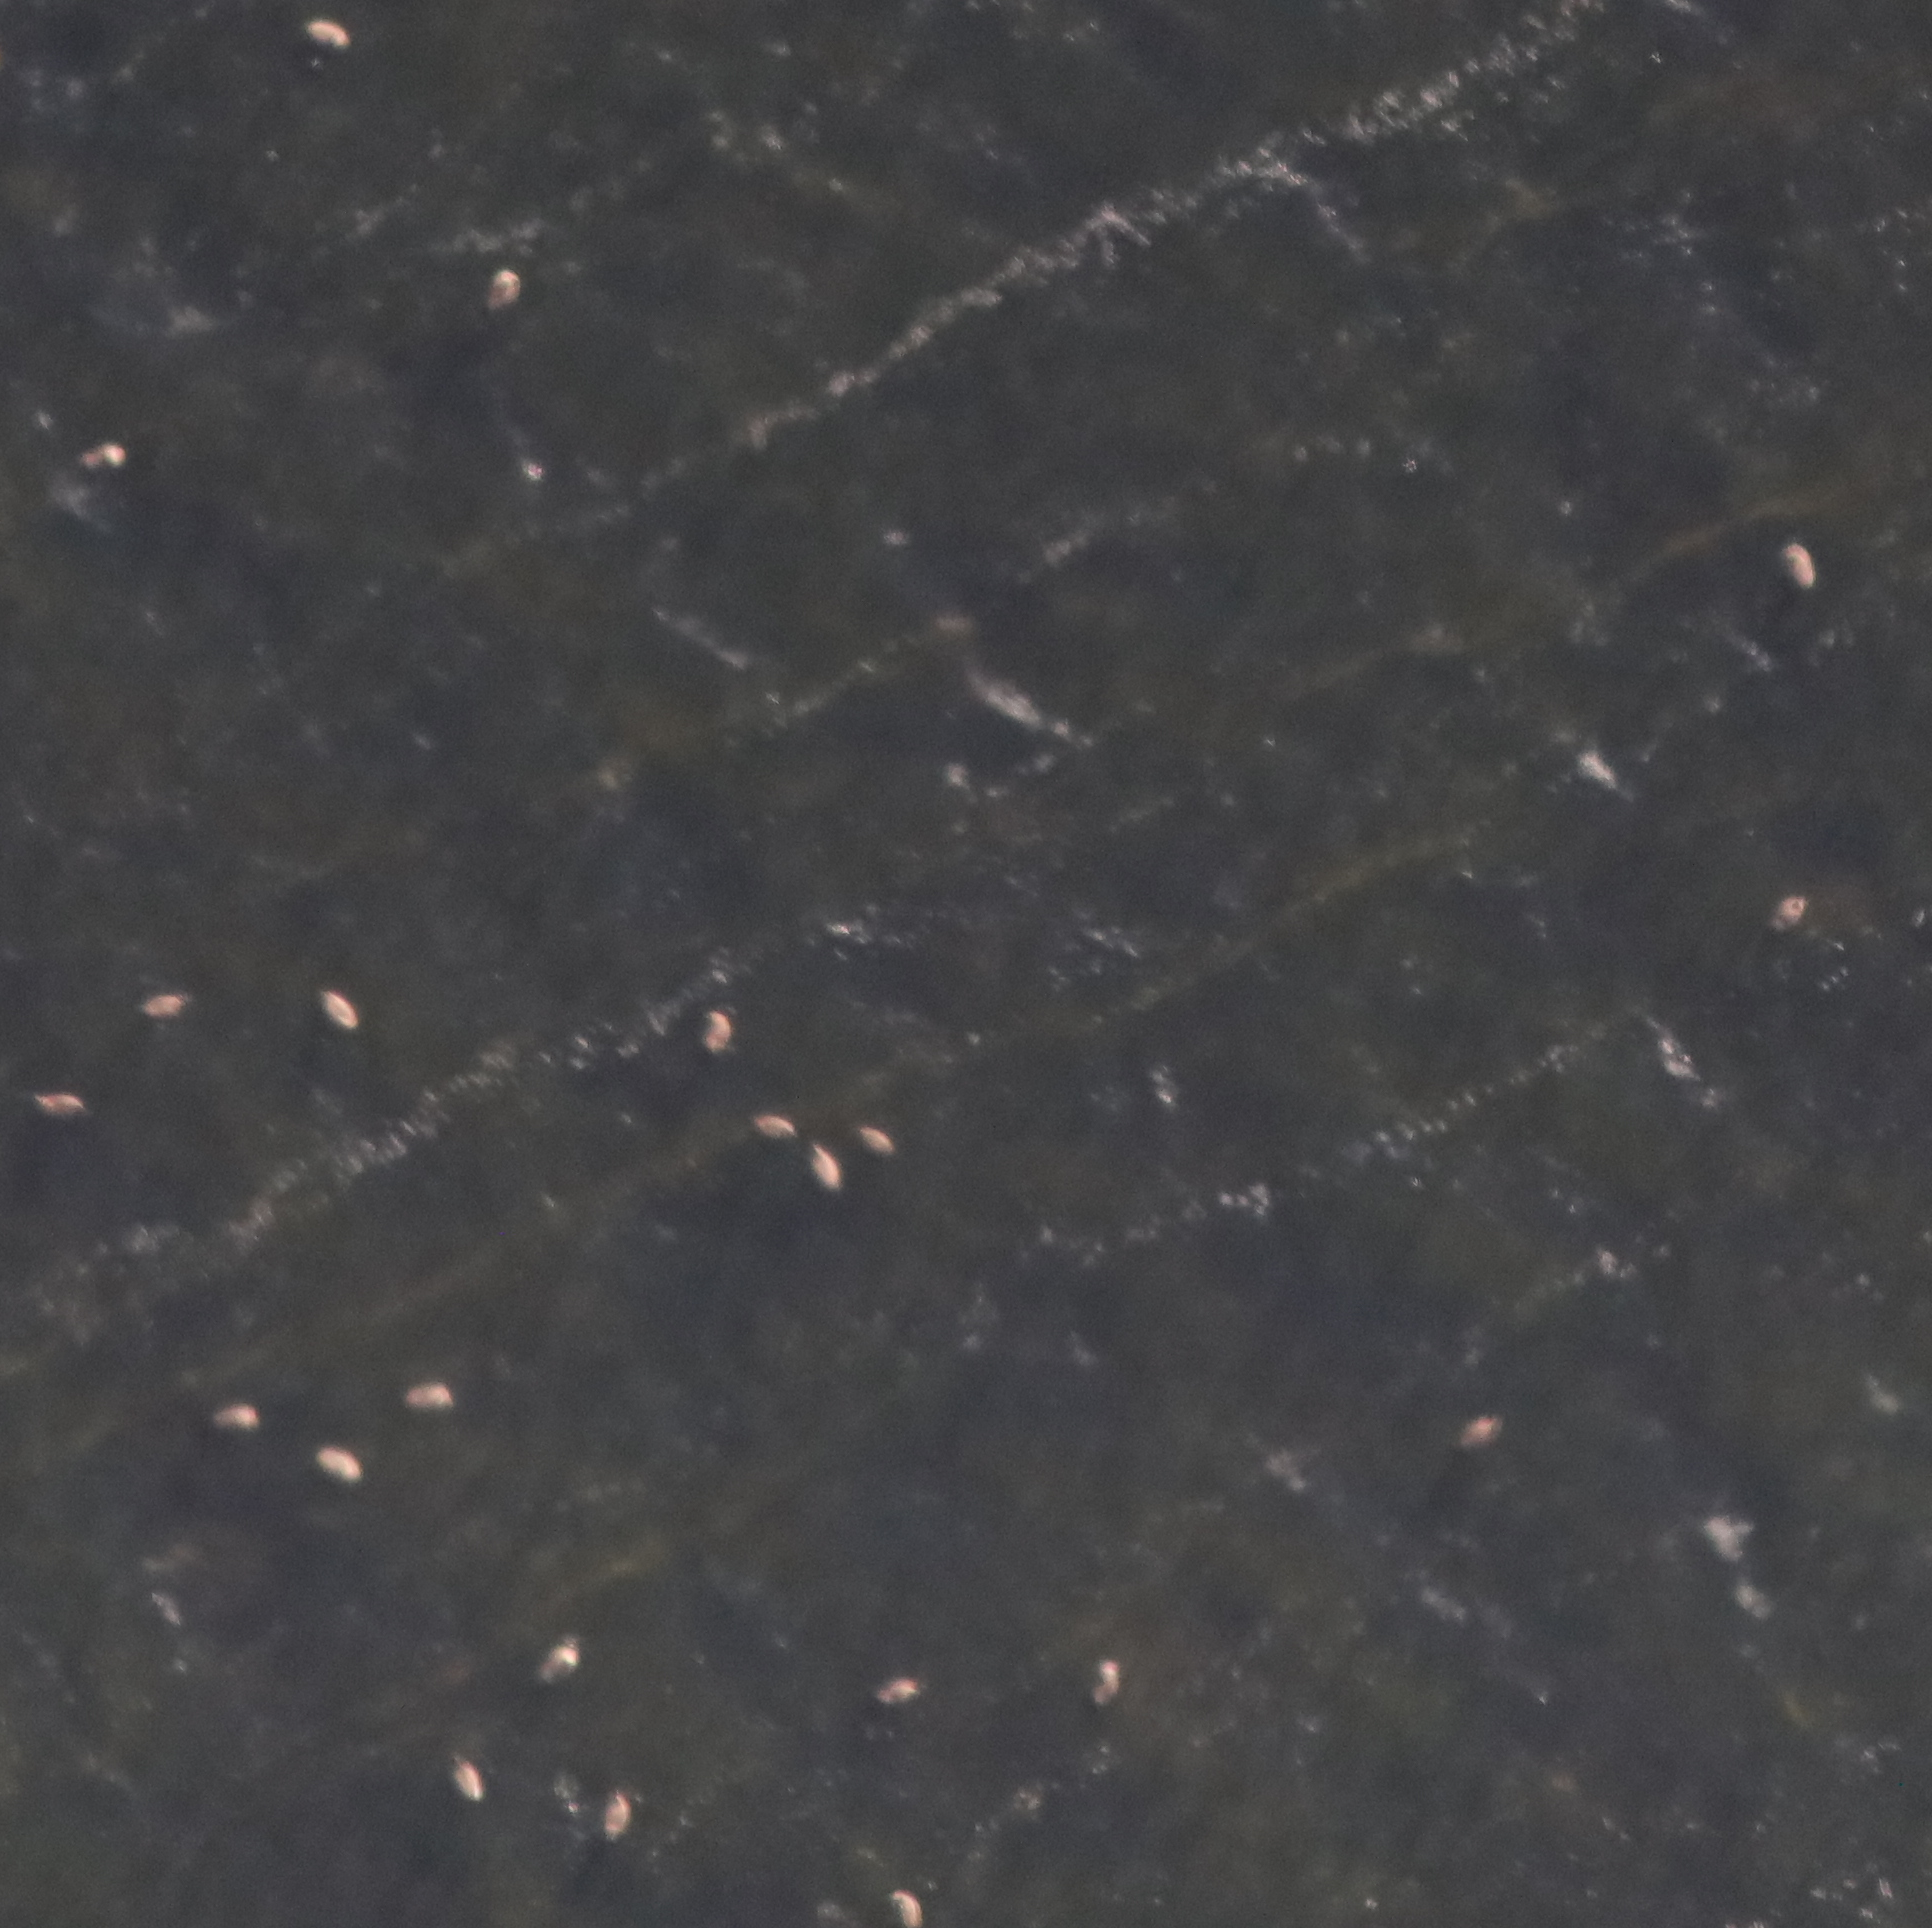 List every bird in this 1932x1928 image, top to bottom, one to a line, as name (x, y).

Canada goose (325, 30)
Canada goose (506, 295)
Canada goose (105, 454)
Canada goose (1795, 568)
Canada goose (1787, 914)
Canada goose (167, 1005)
Canada goose (342, 1012)
Canada goose (716, 1037)
Canada goose (68, 1107)
Canada goose (776, 1127)
Canada goose (876, 1145)
Canada goose (827, 1172)
Canada goose (425, 1400)
Canada goose (233, 1423)
Canada goose (1479, 1435)
Canada goose (345, 1474)
Canada goose (561, 1666)
Canada goose (1108, 1681)
Canada goose (904, 1693)
Canada goose (473, 1786)
Canada goose (621, 1819)
Canada goose (910, 1910)